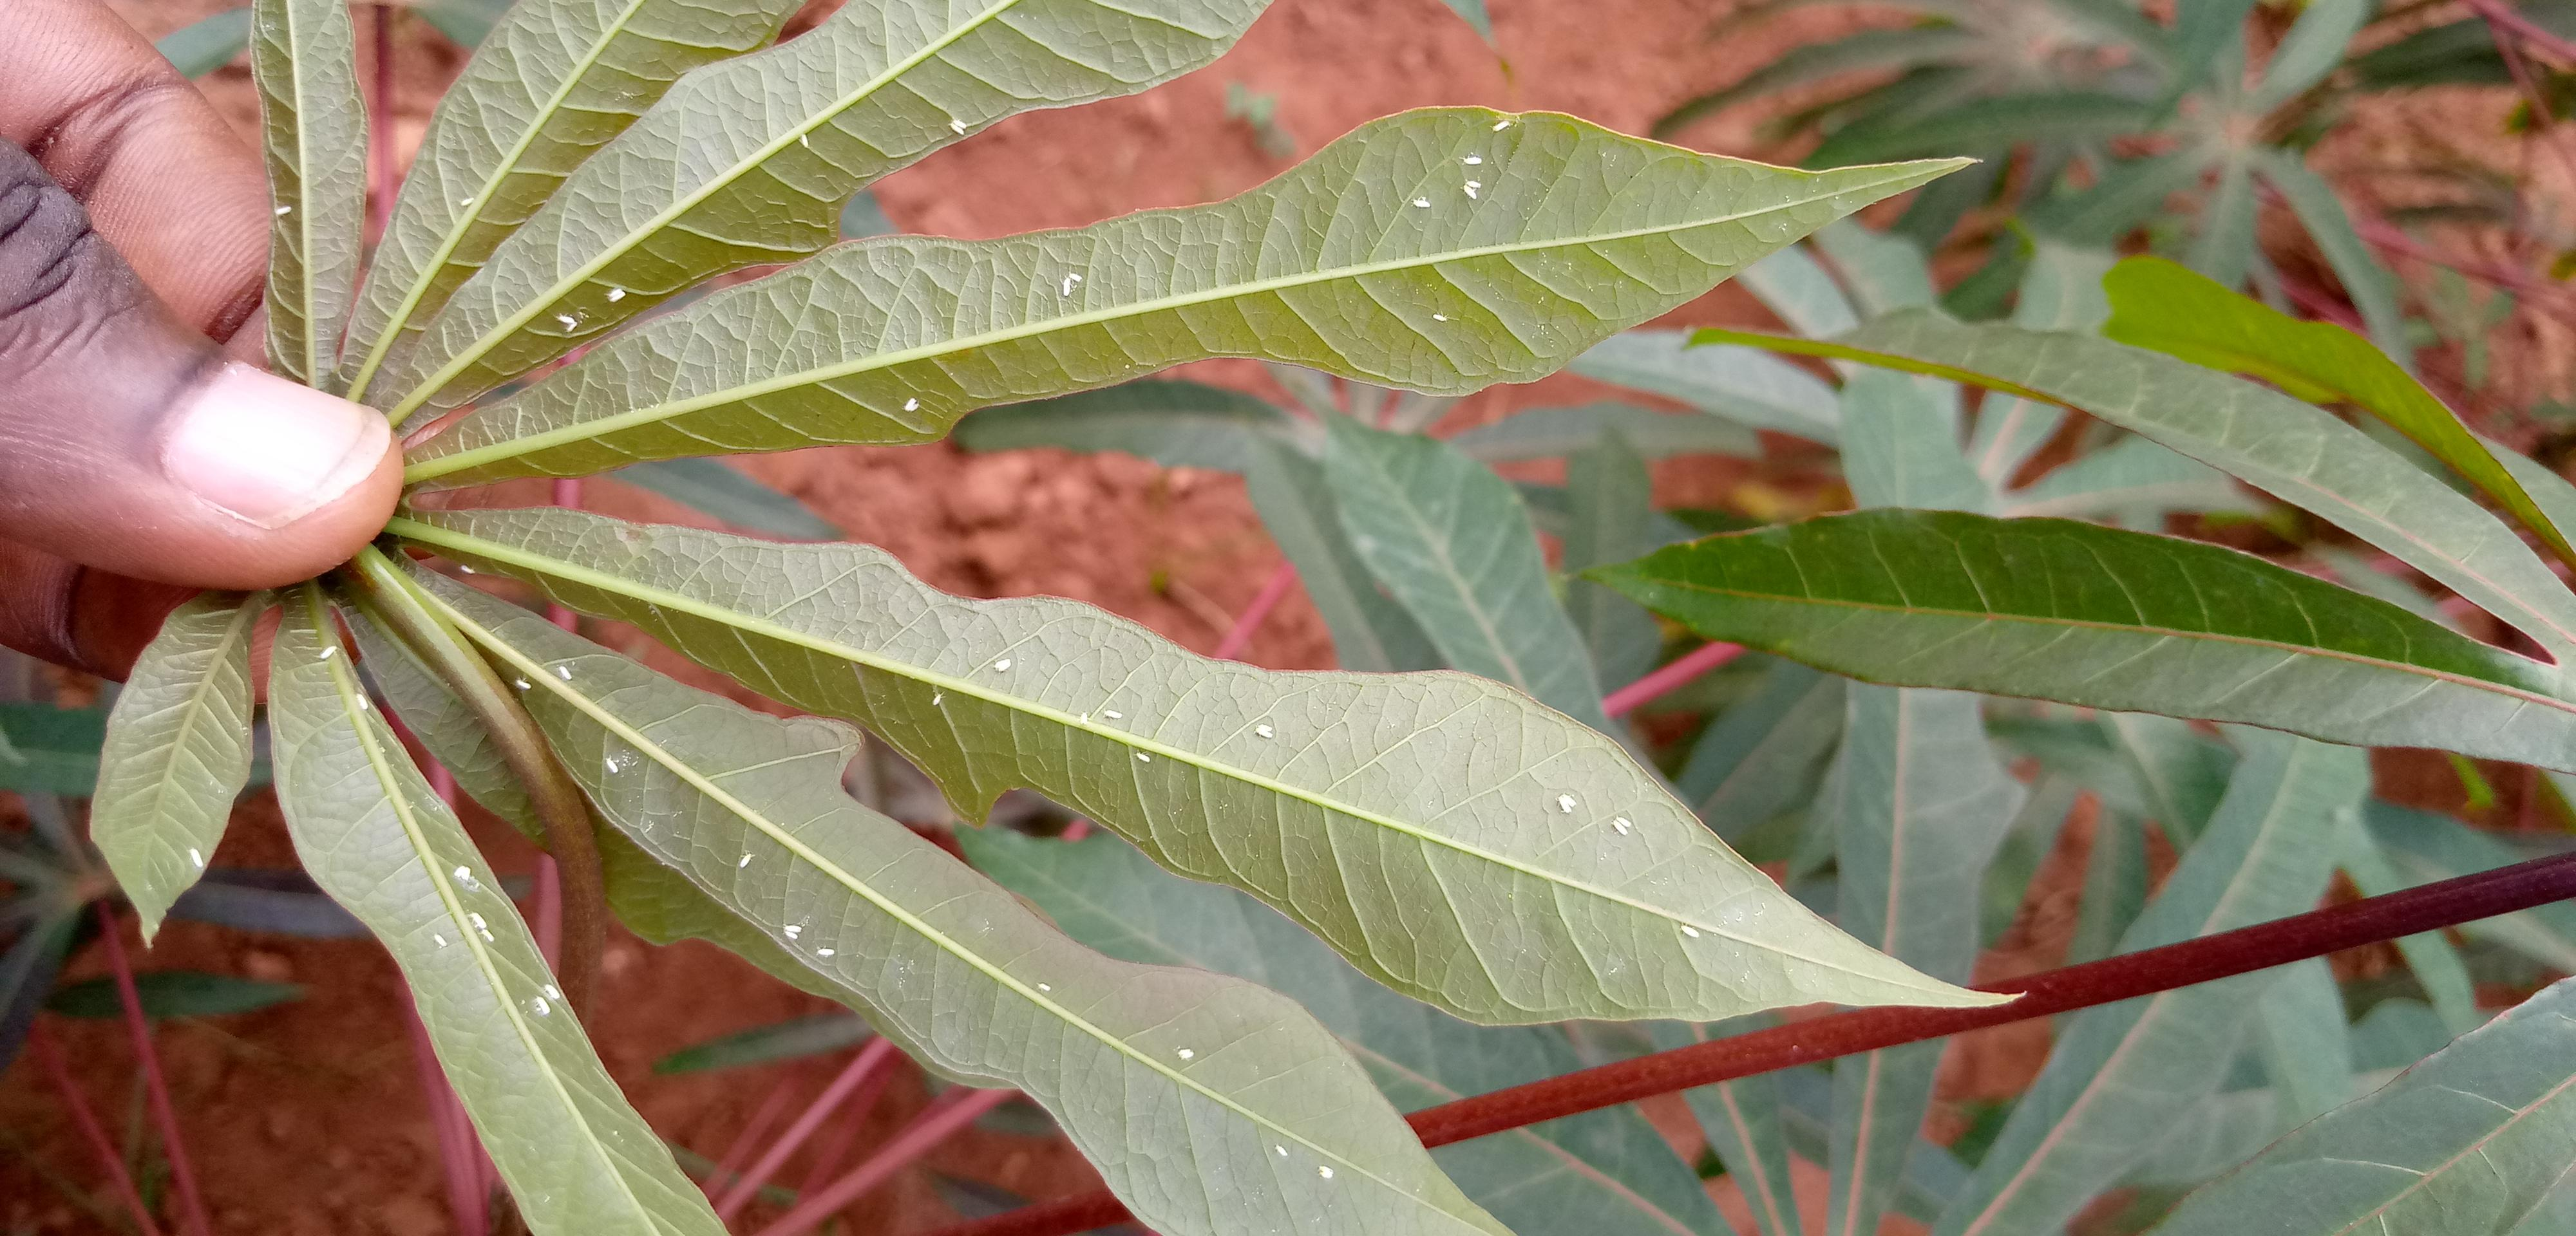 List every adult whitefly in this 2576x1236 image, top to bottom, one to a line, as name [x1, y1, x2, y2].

whitefly [1488, 117, 1511, 133]
whitefly [952, 118, 969, 130]
whitefly [949, 121, 965, 137]
whitefly [799, 131, 812, 149]
whitefly [1461, 153, 1483, 167]
whitefly [1464, 178, 1483, 189]
whitefly [1461, 183, 1479, 201]
whitefly [458, 194, 478, 209]
whitefly [1409, 196, 1433, 211]
whitefly [274, 203, 296, 218]
whitefly [1068, 271, 1084, 283]
whitefly [1062, 276, 1072, 297]
whitefly [608, 287, 624, 298]
whitefly [609, 290, 627, 303]
whitefly [1431, 311, 1451, 324]
whitefly [554, 312, 576, 324]
whitefly [565, 320, 578, 335]
whitefly [904, 397, 918, 412]
whitefly [911, 400, 920, 413]
whitefly [459, 561, 478, 575]
whitefly [317, 643, 339, 661]
whitefly [993, 657, 1012, 670]
whitefly [998, 660, 1012, 673]
whitefly [556, 663, 575, 682]
whitefly [514, 677, 534, 691]
whitefly [931, 689, 946, 709]
whitefly [354, 690, 373, 713]
whitefly [1101, 705, 1126, 720]
whitefly [1077, 709, 1091, 726]
whitefly [1256, 722, 1274, 731]
whitefly [1254, 726, 1274, 739]
whitefly [1135, 749, 1153, 765]
whitefly [604, 754, 621, 776]
whitefly [1563, 792, 1578, 808]
whitefly [1557, 794, 1572, 814]
whitefly [1615, 814, 1634, 828]
whitefly [1611, 819, 1629, 837]
whitefly [187, 846, 208, 868]
whitefly [737, 850, 759, 870]
whitefly [452, 864, 466, 878]
whitefly [461, 865, 471, 880]
whitefly [468, 909, 489, 929]
whitefly [1678, 922, 1703, 940]
whitefly [781, 924, 804, 933]
whitefly [480, 929, 497, 942]
whitefly [784, 930, 801, 941]
whitefly [431, 932, 449, 949]
whitefly [815, 945, 838, 959]
whitefly [1034, 979, 1056, 994]
whitefly [542, 981, 563, 1000]
whitefly [533, 992, 554, 1016]
whitefly [1177, 1046, 1192, 1055]
whitefly [1180, 1051, 1195, 1062]
whitefly [1272, 1141, 1290, 1158]
whitefly [1316, 1163, 1338, 1174]
whitefly [1318, 1169, 1333, 1179]